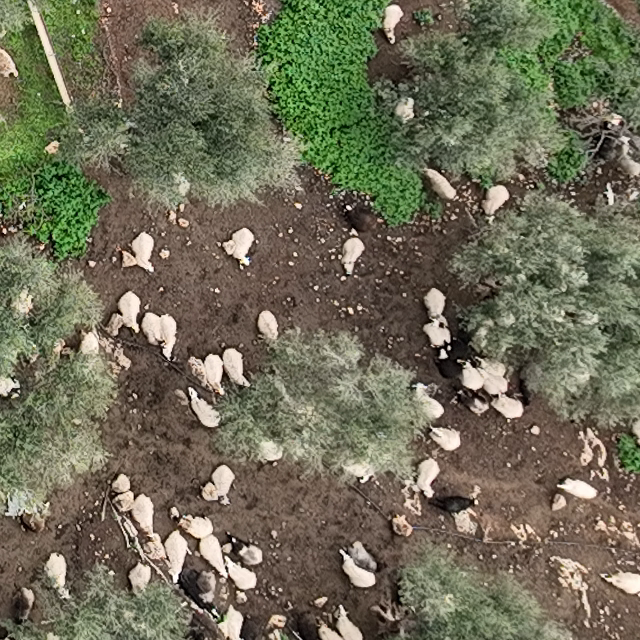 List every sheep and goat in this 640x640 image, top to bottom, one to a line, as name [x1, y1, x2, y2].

sheep [383, 4, 403, 45]
sheep [394, 99, 414, 124]
sheep [621, 156, 639, 179]
sheep [419, 168, 456, 201]
sheep [482, 182, 510, 226]
sheep [345, 206, 386, 230]
sheep [231, 227, 254, 267]
sheep [340, 229, 365, 277]
sheep [131, 232, 155, 274]
sheep [422, 286, 446, 322]
sheep [117, 291, 141, 334]
sheep [257, 310, 278, 341]
sheep [142, 313, 165, 346]
sheep [160, 314, 175, 360]
sheep [423, 321, 450, 345]
sheep [81, 330, 99, 360]
sheep [428, 340, 459, 378]
sheep [221, 348, 252, 388]
sheep [202, 353, 225, 397]
sheep [472, 353, 505, 378]
sheep [456, 359, 484, 389]
sheep [471, 360, 507, 393]
sheep [0, 370, 20, 398]
sheep [450, 379, 488, 411]
sheep [409, 381, 443, 418]
sheep [187, 386, 220, 428]
sheep [490, 392, 523, 418]
sheep [424, 424, 460, 451]
sheep [259, 438, 284, 463]
sheep [416, 458, 441, 499]
sheep [339, 460, 378, 478]
sheep [208, 464, 236, 497]
sheep [557, 477, 598, 500]
sheep [6, 492, 34, 515]
sheep [133, 492, 156, 539]
sheep [429, 496, 477, 513]
sheep [21, 500, 51, 532]
sheep [169, 507, 214, 538]
sheep [163, 529, 188, 583]
sheep [226, 531, 263, 567]
sheep [199, 535, 229, 578]
sheep [351, 541, 387, 572]
sheep [339, 549, 376, 588]
sheep [46, 552, 71, 600]
sheep [224, 555, 256, 591]
sheep [129, 561, 151, 596]
sheep [181, 568, 219, 618]
sheep [599, 570, 639, 593]
sheep [12, 588, 32, 623]
sheep [283, 600, 319, 639]
sheep [337, 604, 364, 639]
sheep [223, 605, 242, 639]
sheep [369, 605, 405, 622]
sheep [254, 615, 284, 639]
sheep [315, 617, 344, 639]